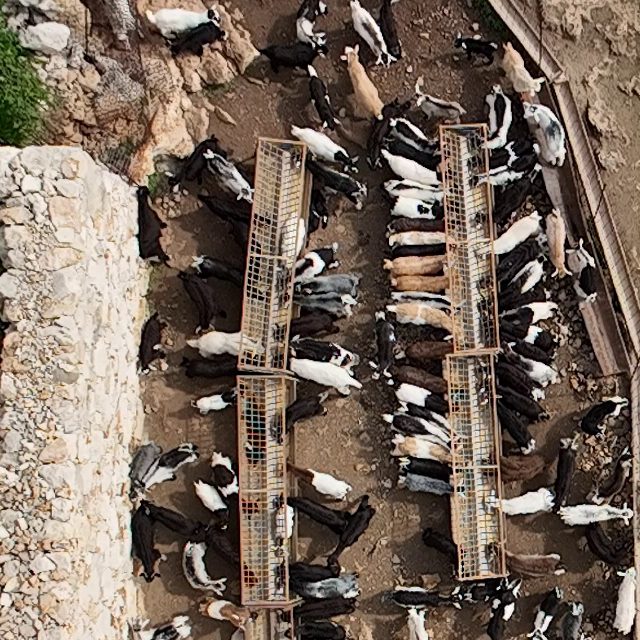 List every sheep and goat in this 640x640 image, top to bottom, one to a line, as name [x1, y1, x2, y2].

goat [296, 3, 326, 45]
goat [349, 3, 396, 70]
goat [378, 3, 403, 59]
goat [146, 6, 220, 38]
goat [169, 21, 223, 60]
goat [454, 33, 496, 66]
goat [501, 41, 546, 98]
goat [341, 42, 383, 120]
goat [259, 44, 329, 71]
goat [308, 64, 342, 130]
goat [472, 85, 511, 149]
goat [417, 93, 465, 125]
goat [366, 98, 407, 170]
goat [522, 102, 567, 167]
goat [388, 117, 448, 155]
goat [288, 122, 359, 175]
goat [168, 134, 216, 190]
goat [383, 135, 448, 169]
goat [467, 136, 528, 167]
goat [204, 149, 254, 203]
goat [292, 151, 368, 203]
goat [379, 151, 452, 186]
goat [468, 152, 538, 188]
goat [489, 162, 541, 224]
goat [382, 176, 451, 201]
goat [308, 180, 329, 230]
goat [135, 184, 170, 268]
goat [389, 193, 446, 219]
goat [198, 196, 271, 225]
goat [474, 210, 539, 255]
goat [546, 211, 571, 279]
goat [281, 213, 305, 269]
goat [386, 215, 457, 232]
goat [232, 225, 264, 284]
goat [385, 231, 461, 249]
goat [481, 234, 542, 285]
goat [565, 239, 598, 303]
goat [276, 244, 338, 291]
goat [383, 248, 455, 274]
goat [190, 253, 264, 300]
goat [485, 253, 543, 303]
goat [388, 265, 457, 292]
goat [177, 272, 218, 333]
goat [296, 272, 358, 298]
goat [484, 284, 550, 313]
goat [390, 290, 461, 317]
goat [283, 293, 355, 315]
goat [385, 303, 467, 344]
goat [483, 303, 559, 325]
goat [136, 312, 167, 371]
goat [370, 312, 395, 382]
goat [273, 313, 340, 342]
goat [482, 318, 553, 350]
goat [484, 328, 553, 363]
goat [186, 331, 264, 359]
goat [284, 341, 358, 377]
goat [404, 341, 457, 365]
goat [501, 343, 559, 385]
goat [273, 353, 362, 397]
goat [182, 360, 263, 378]
goat [478, 361, 545, 401]
goat [391, 364, 460, 393]
goat [477, 381, 547, 421]
goat [387, 382, 460, 411]
goat [195, 385, 246, 414]
goat [485, 392, 536, 452]
goat [582, 396, 627, 436]
goat [272, 397, 330, 442]
goat [395, 400, 461, 439]
goat [381, 414, 458, 450]
goat [392, 434, 466, 468]
goat [556, 436, 576, 508]
goat [128, 438, 161, 499]
goat [135, 440, 197, 494]
goat [489, 441, 556, 482]
goat [589, 445, 633, 504]
goat [210, 451, 260, 519]
goat [398, 456, 461, 481]
goat [280, 459, 352, 498]
goat [398, 473, 467, 498]
goat [193, 479, 231, 528]
goat [483, 487, 555, 516]
goat [274, 492, 348, 533]
goat [326, 495, 382, 566]
goat [140, 500, 195, 535]
goat [557, 502, 634, 527]
goat [127, 507, 162, 582]
goat [585, 521, 632, 563]
goat [422, 526, 466, 577]
goat [202, 528, 258, 587]
goat [182, 541, 228, 595]
goat [487, 542, 559, 579]
goat [276, 562, 341, 582]
goat [611, 566, 638, 633]
goat [277, 572, 361, 600]
goat [466, 576, 509, 600]
goat [482, 580, 522, 639]
goat [393, 585, 465, 609]
goat [526, 586, 564, 639]
goat [199, 596, 258, 629]
goat [280, 597, 357, 623]
goat [562, 602, 591, 639]
goat [403, 609, 437, 639]
goat [128, 615, 192, 639]
goat [282, 620, 349, 639]